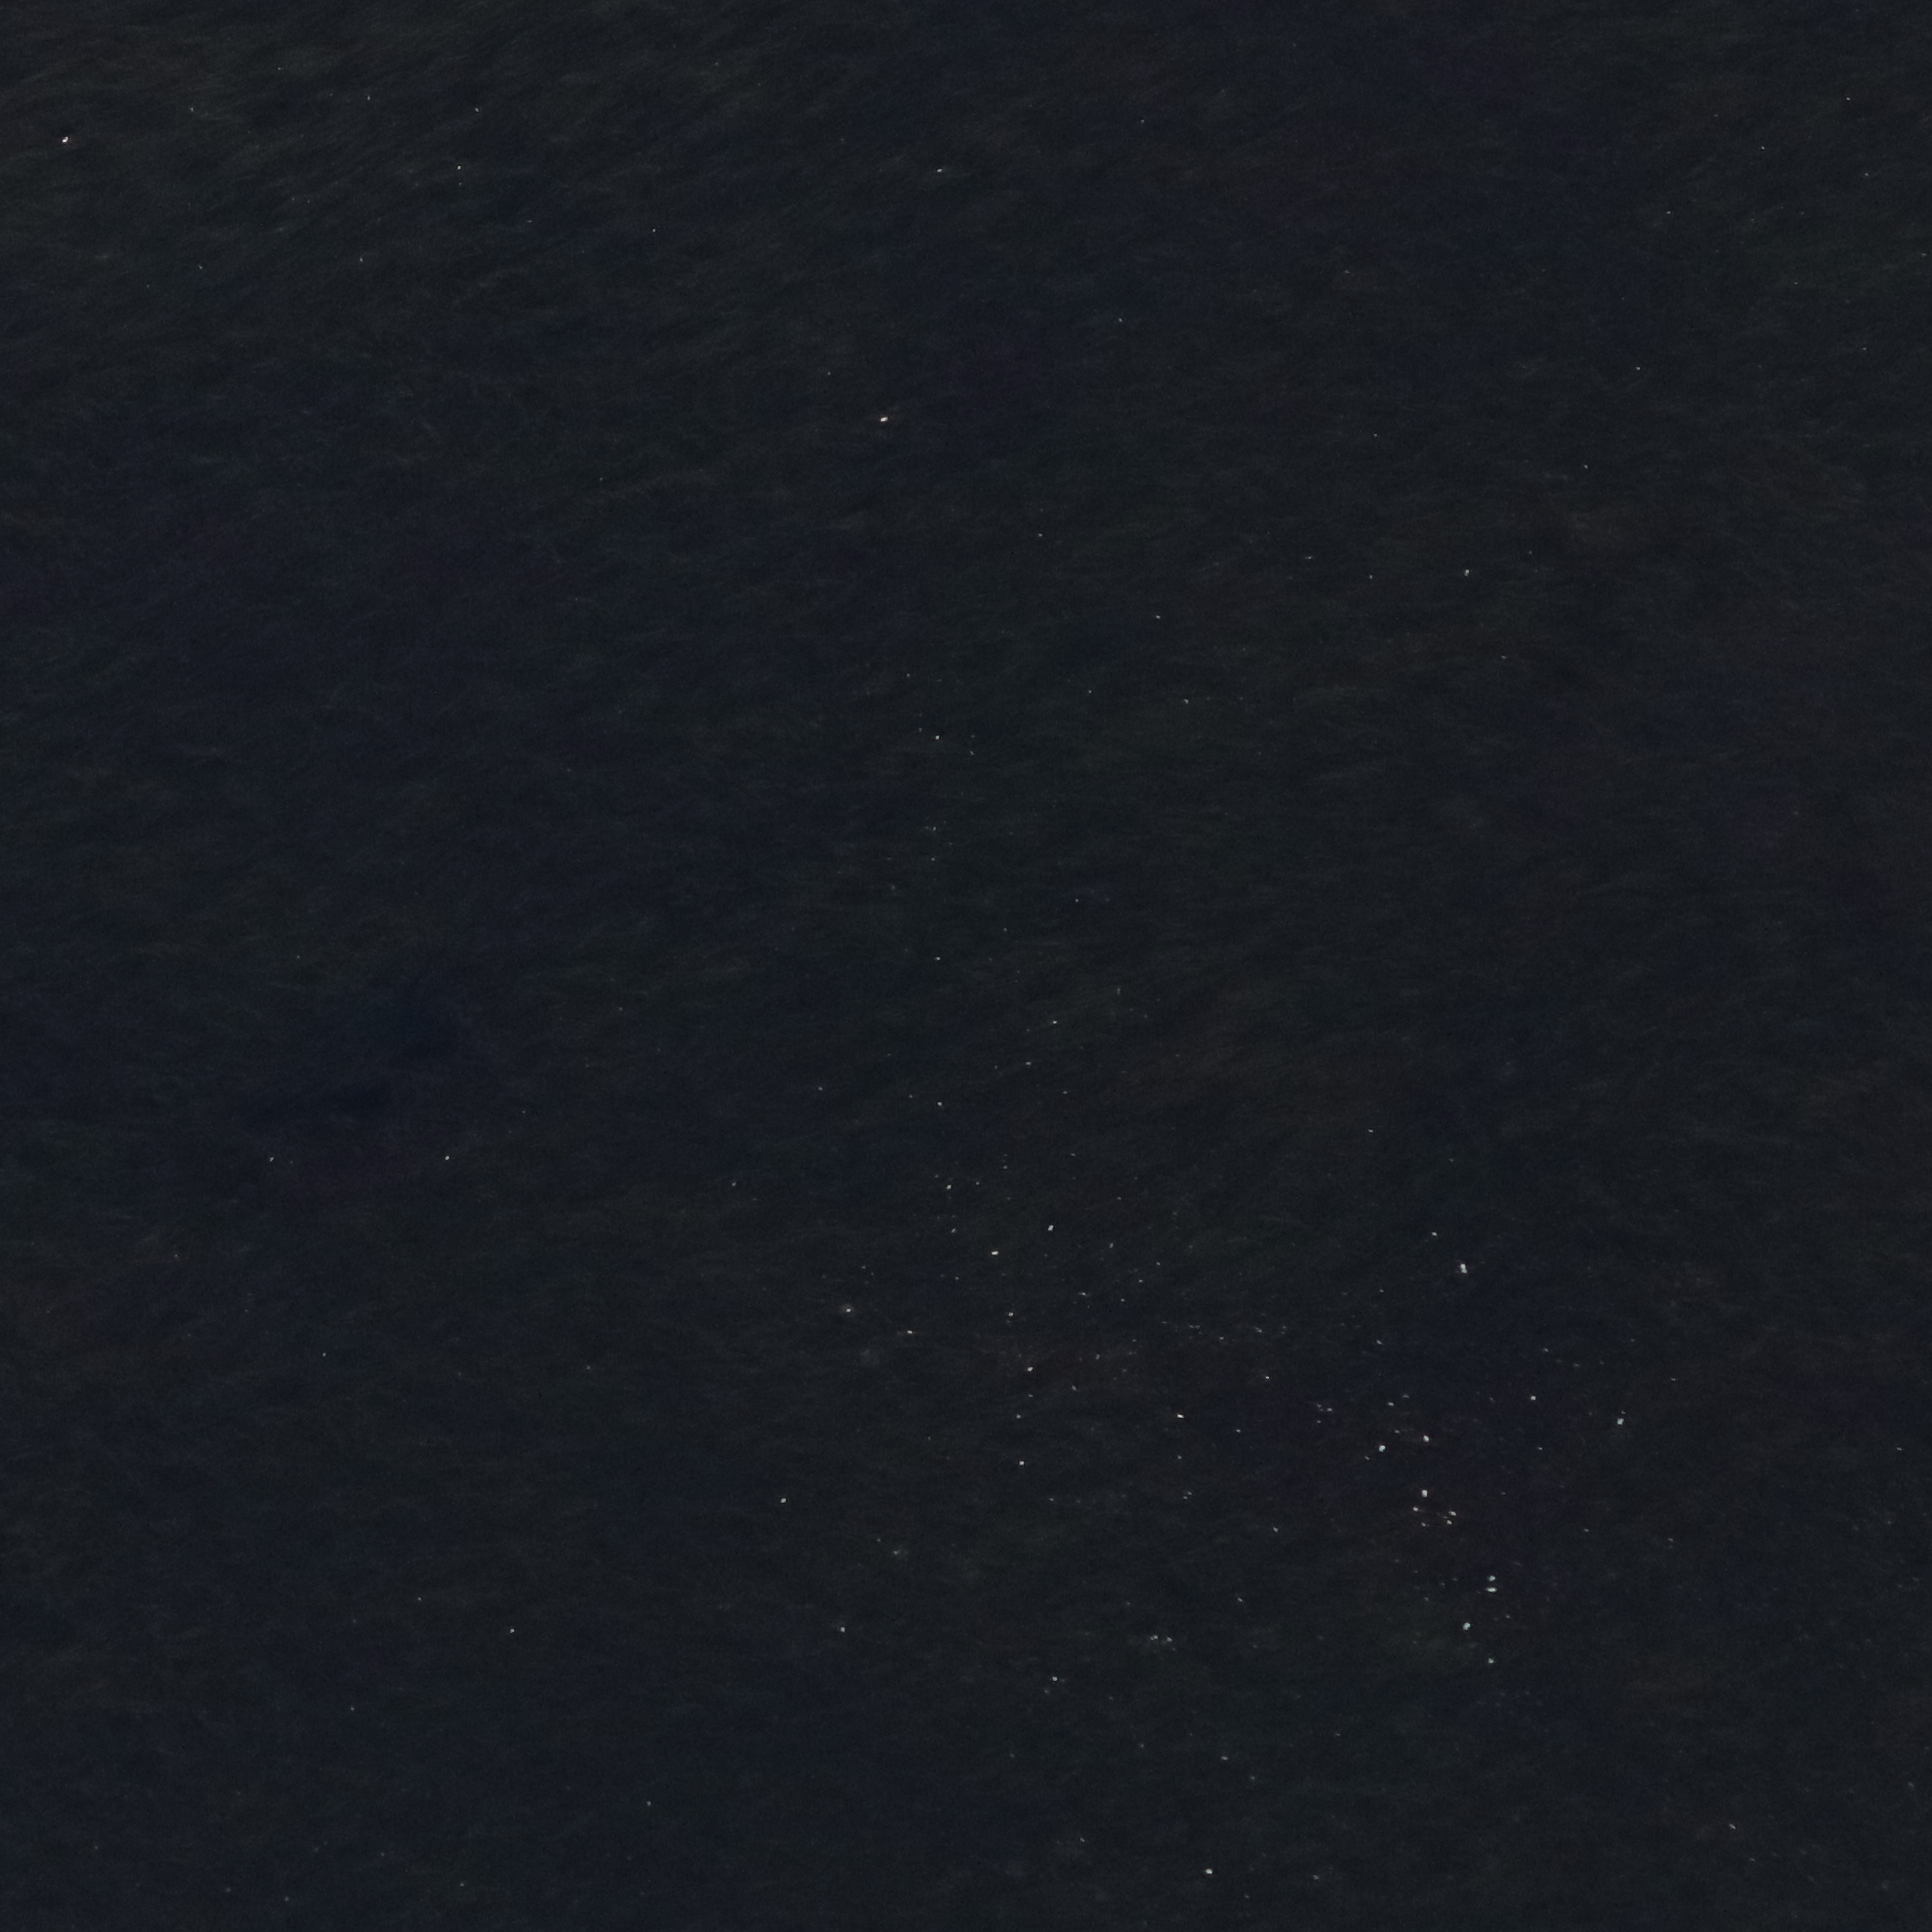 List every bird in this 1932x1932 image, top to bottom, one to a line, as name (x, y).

None